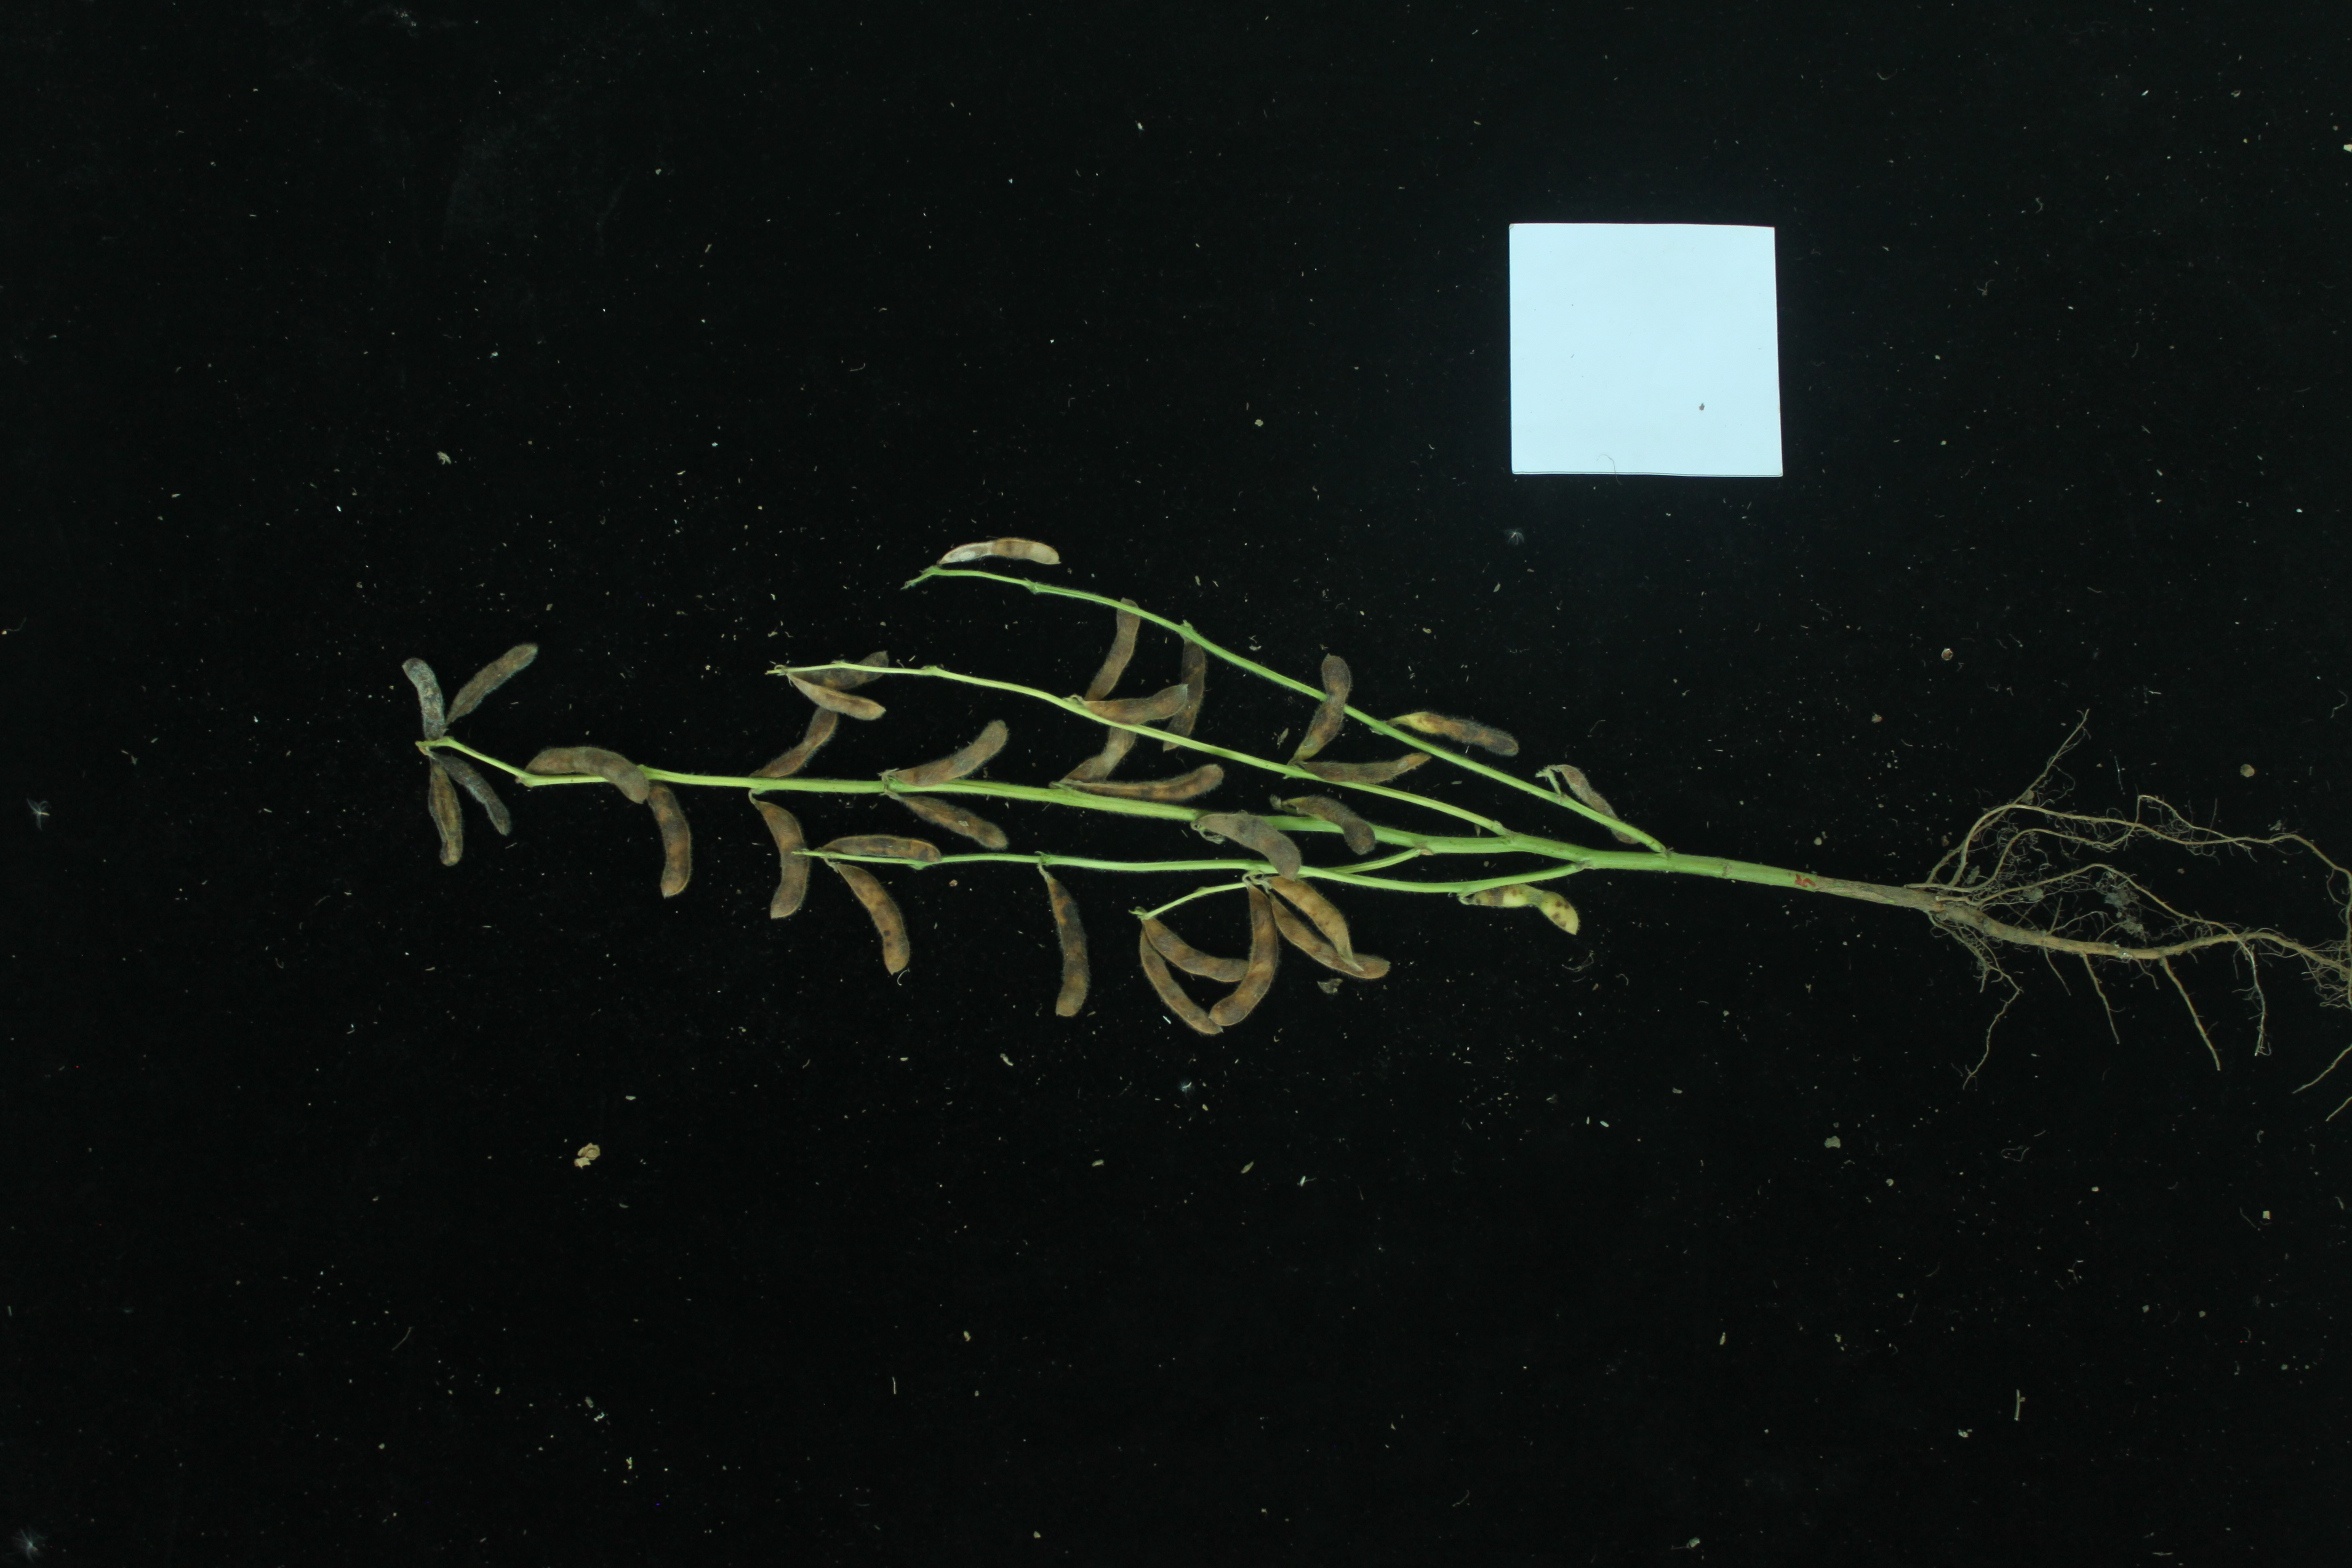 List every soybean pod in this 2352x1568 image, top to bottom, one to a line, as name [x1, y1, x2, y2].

soybean pod [937, 539, 1059, 567]
soybean pod [1083, 599, 1138, 703]
soybean pod [1162, 623, 1206, 752]
soybean pod [441, 645, 537, 730]
soybean pod [797, 652, 886, 689]
soybean pod [1284, 656, 1352, 770]
soybean pod [401, 661, 443, 743]
soybean pod [785, 674, 883, 719]
soybean pod [1076, 685, 1187, 723]
soybean pod [747, 703, 835, 778]
soybean pod [1387, 711, 1518, 755]
soybean pod [1055, 716, 1136, 786]
soybean pod [882, 720, 1008, 788]
soybean pod [525, 749, 648, 804]
soybean pod [426, 751, 510, 835]
soybean pod [1299, 754, 1429, 785]
soybean pod [425, 758, 463, 865]
soybean pod [1052, 765, 1224, 802]
soybean pod [1543, 766, 1640, 842]
soybean pod [648, 787, 690, 898]
soybean pod [885, 788, 1004, 848]
soybean pod [748, 789, 811, 922]
soybean pod [1274, 798, 1374, 853]
soybean pod [1192, 814, 1301, 879]
soybean pod [814, 836, 940, 863]
soybean pod [824, 859, 908, 974]
soybean pod [1037, 862, 1089, 1016]
soybean pod [1255, 875, 1363, 970]
soybean pod [1458, 884, 1578, 935]
soybean pod [1210, 885, 1280, 1026]
soybean pod [1265, 889, 1389, 978]
soybean pod [1145, 919, 1258, 984]
soybean pod [1139, 926, 1221, 1035]